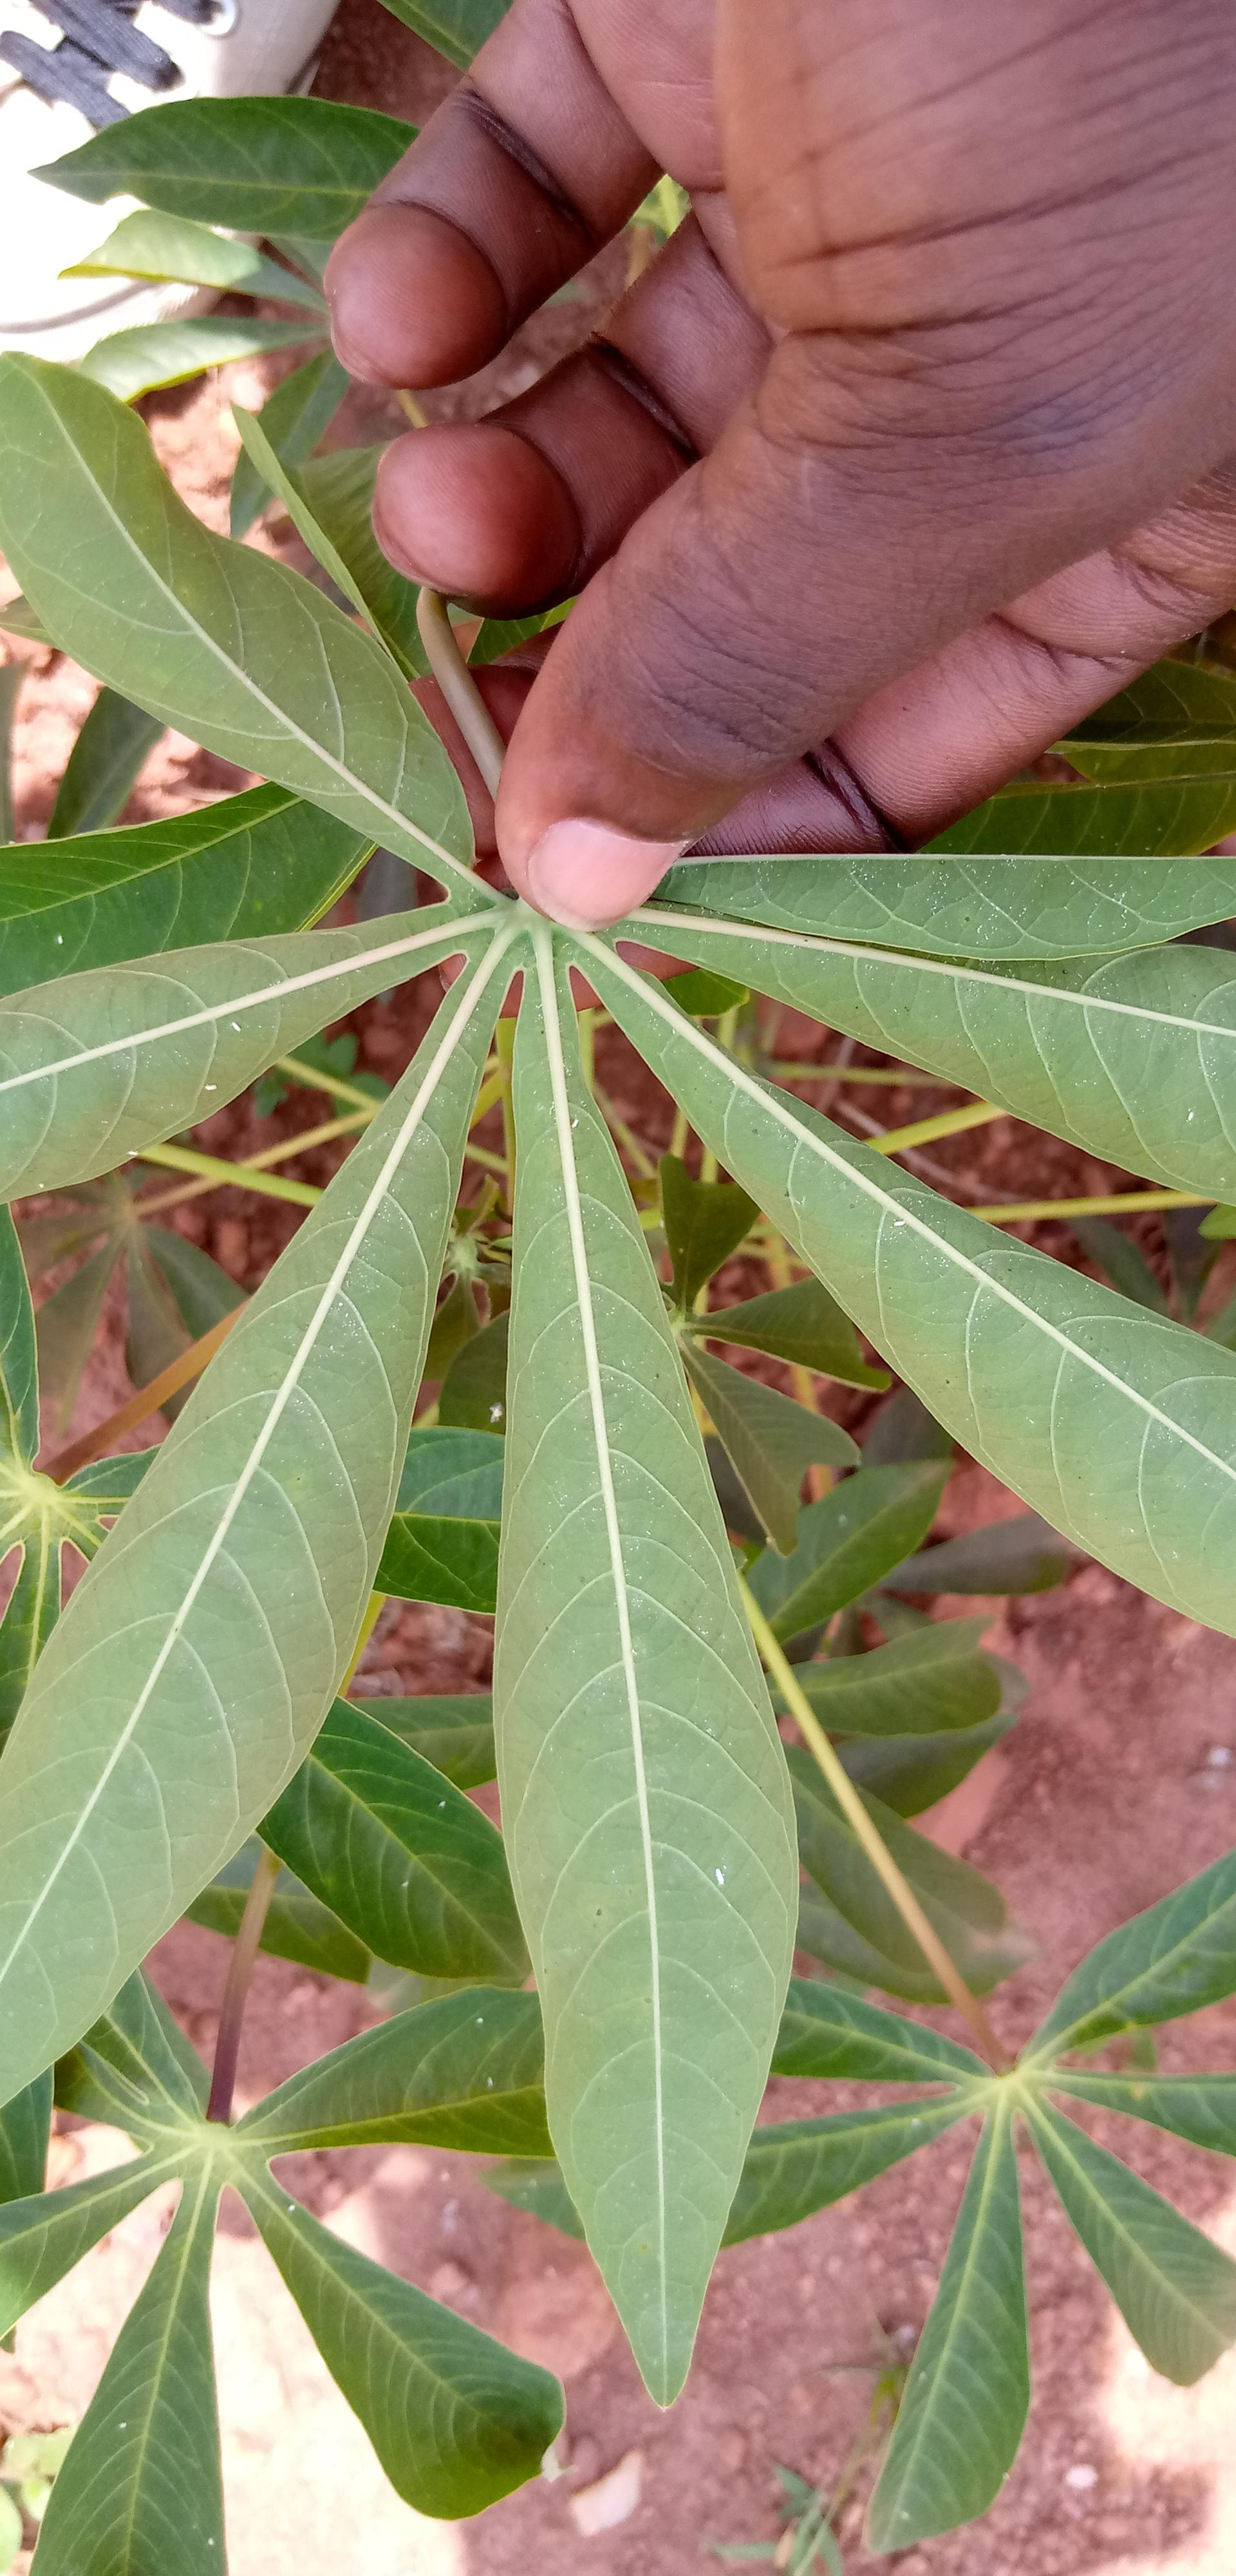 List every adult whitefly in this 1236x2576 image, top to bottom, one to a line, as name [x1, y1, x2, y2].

whitefly [55, 933, 66, 946]
whitefly [230, 1020, 241, 1033]
whitefly [203, 1083, 219, 1092]
whitefly [1186, 1110, 1195, 1122]
whitefly [570, 1116, 581, 1130]
whitefly [126, 1148, 140, 1159]
whitefly [892, 1219, 906, 1229]
whitefly [487, 1402, 505, 1425]
whitefly [436, 1799, 448, 1808]
whitefly [713, 1866, 728, 1888]
whitefly [474, 2016, 485, 2025]